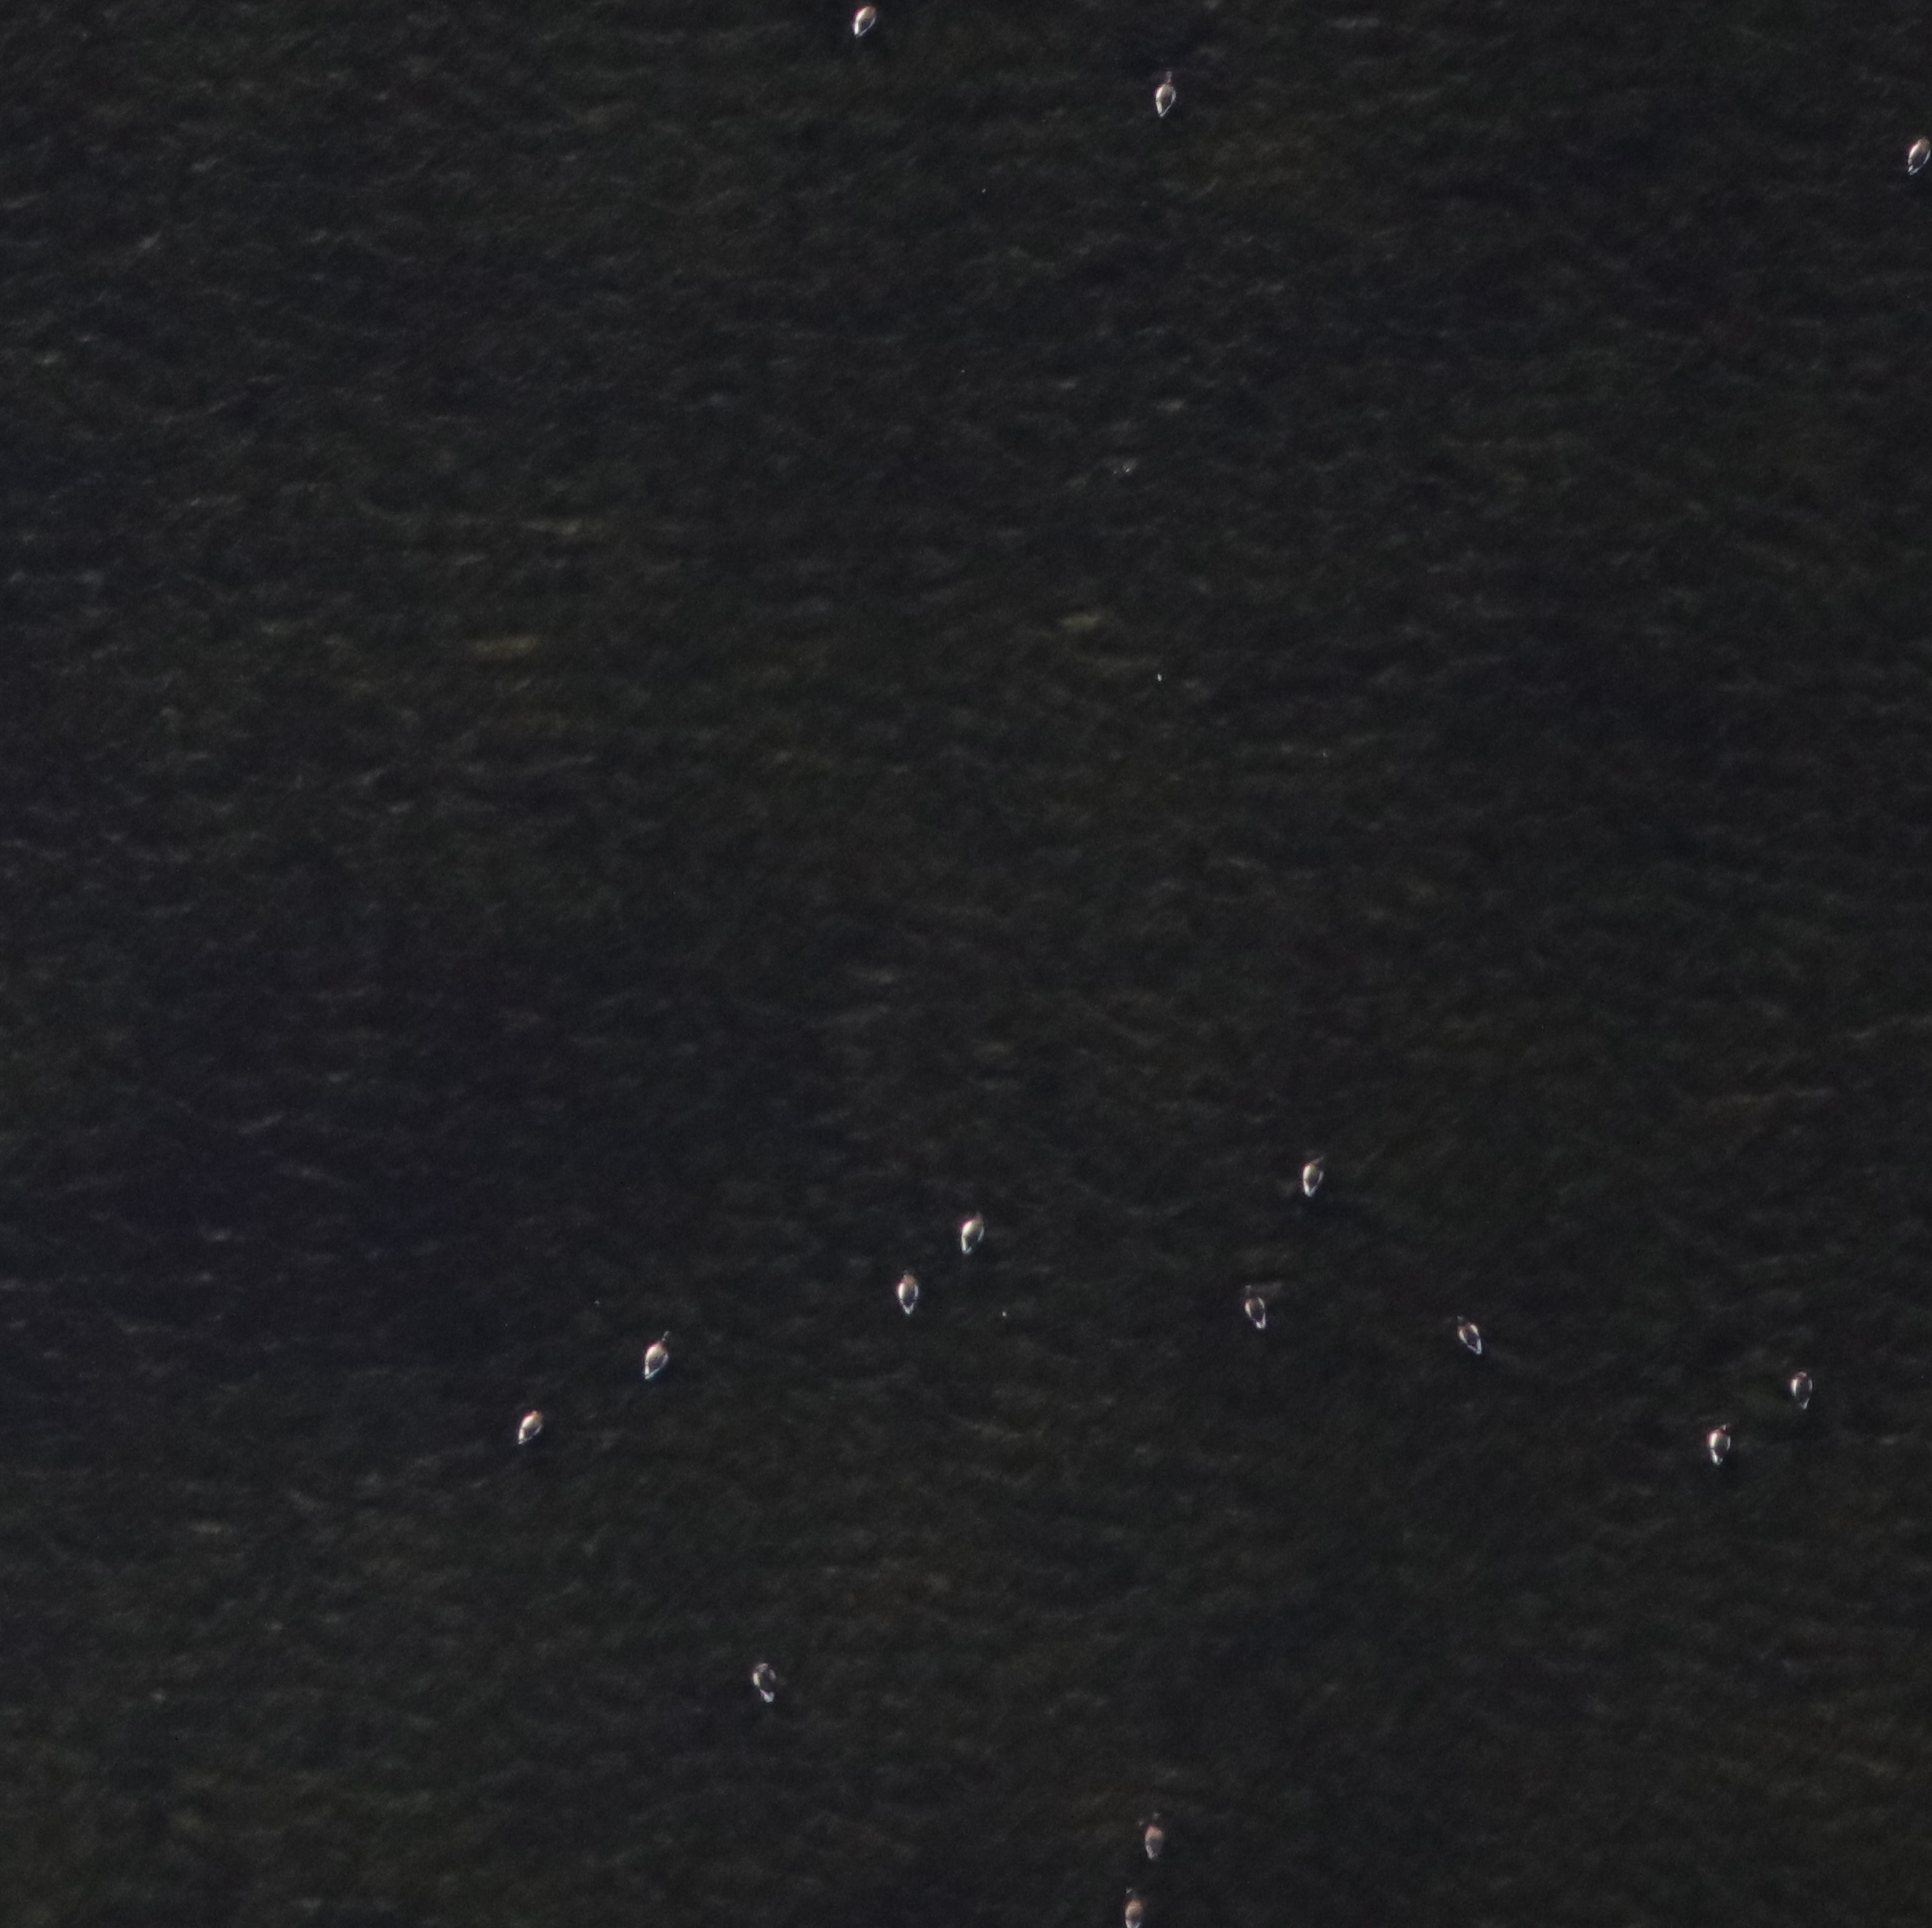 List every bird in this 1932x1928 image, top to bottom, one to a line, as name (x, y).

brant (865, 18)
brant (1166, 92)
brant (1920, 154)
brant (1311, 1174)
brant (975, 1231)
brant (907, 1290)
brant (1257, 1304)
brant (1468, 1334)
brant (658, 1356)
brant (1802, 1388)
brant (532, 1427)
brant (1719, 1442)
brant (764, 1681)
other bird (1150, 1842)
other bird (1134, 1906)